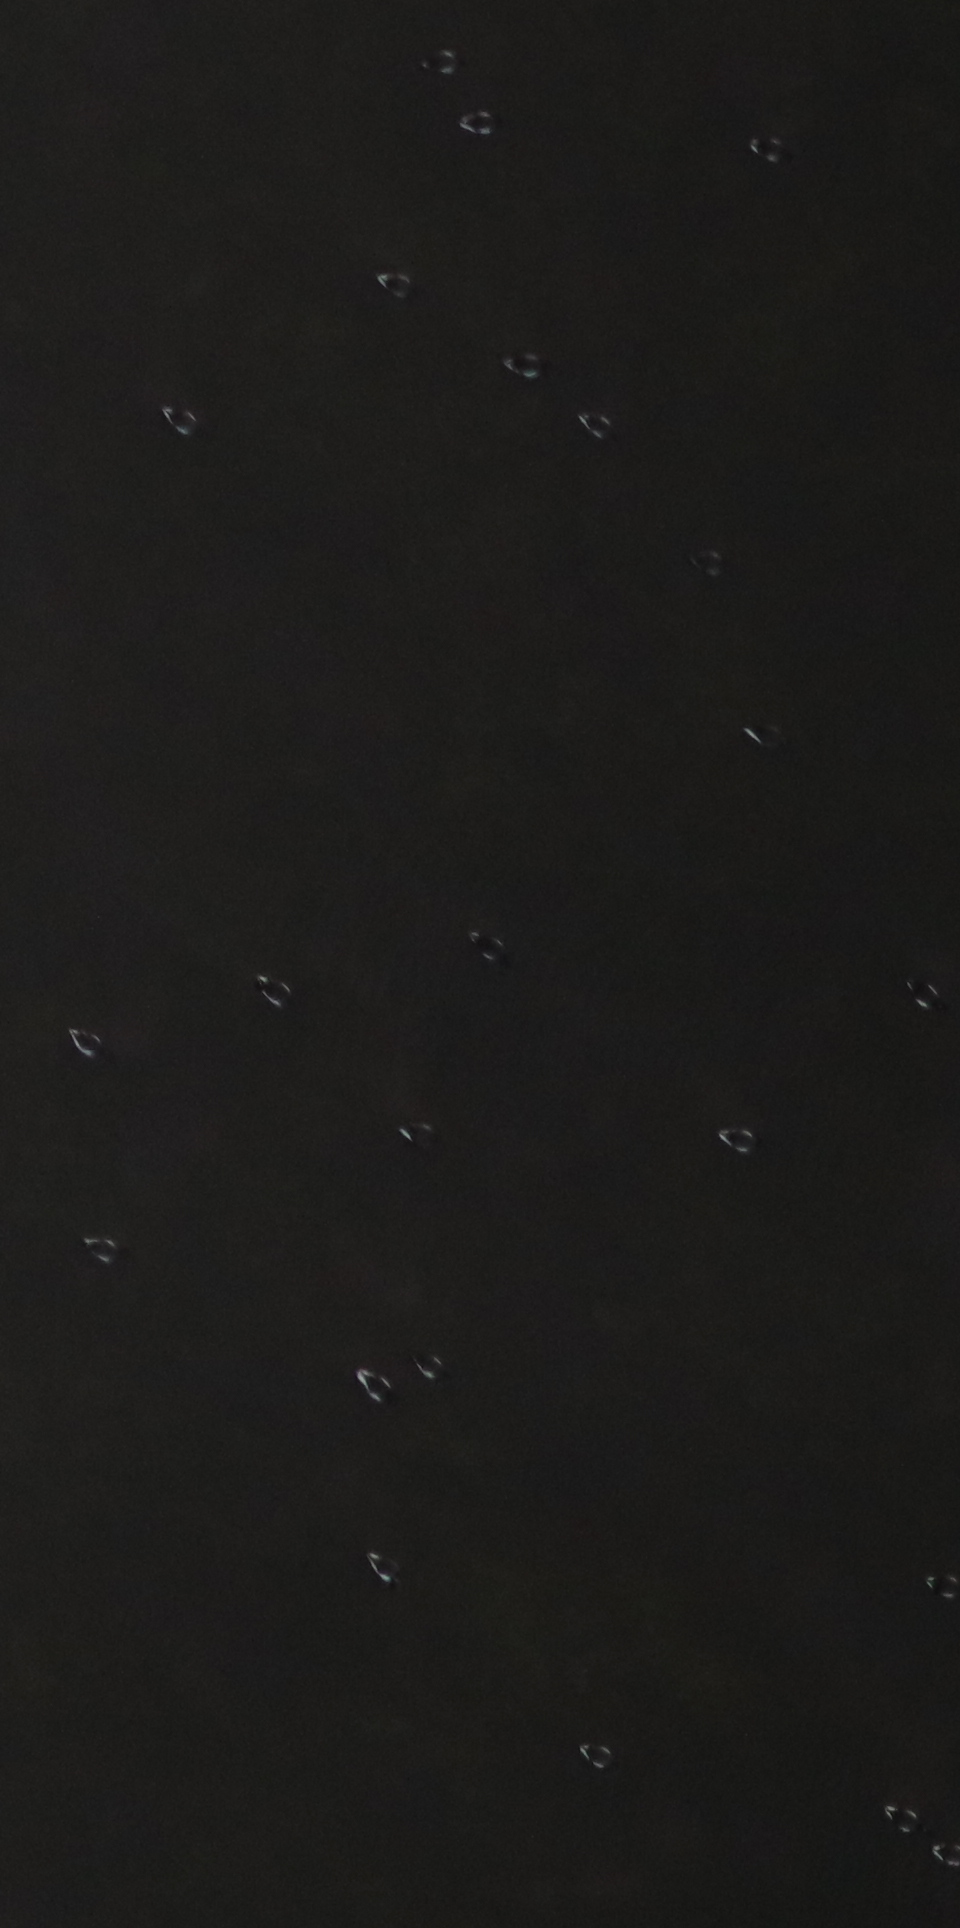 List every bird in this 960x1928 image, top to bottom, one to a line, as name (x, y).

brant (440, 67)
brant (478, 123)
brant (772, 145)
brant (397, 285)
brant (529, 364)
brant (187, 418)
brant (595, 424)
brant (705, 554)
brant (764, 736)
brant (485, 947)
brant (918, 990)
brant (273, 991)
brant (85, 1039)
brant (415, 1132)
brant (740, 1139)
brant (111, 1247)
brant (430, 1361)
brant (375, 1386)
brant (382, 1568)
brant (941, 1590)
brant (592, 1757)
brant (905, 1819)